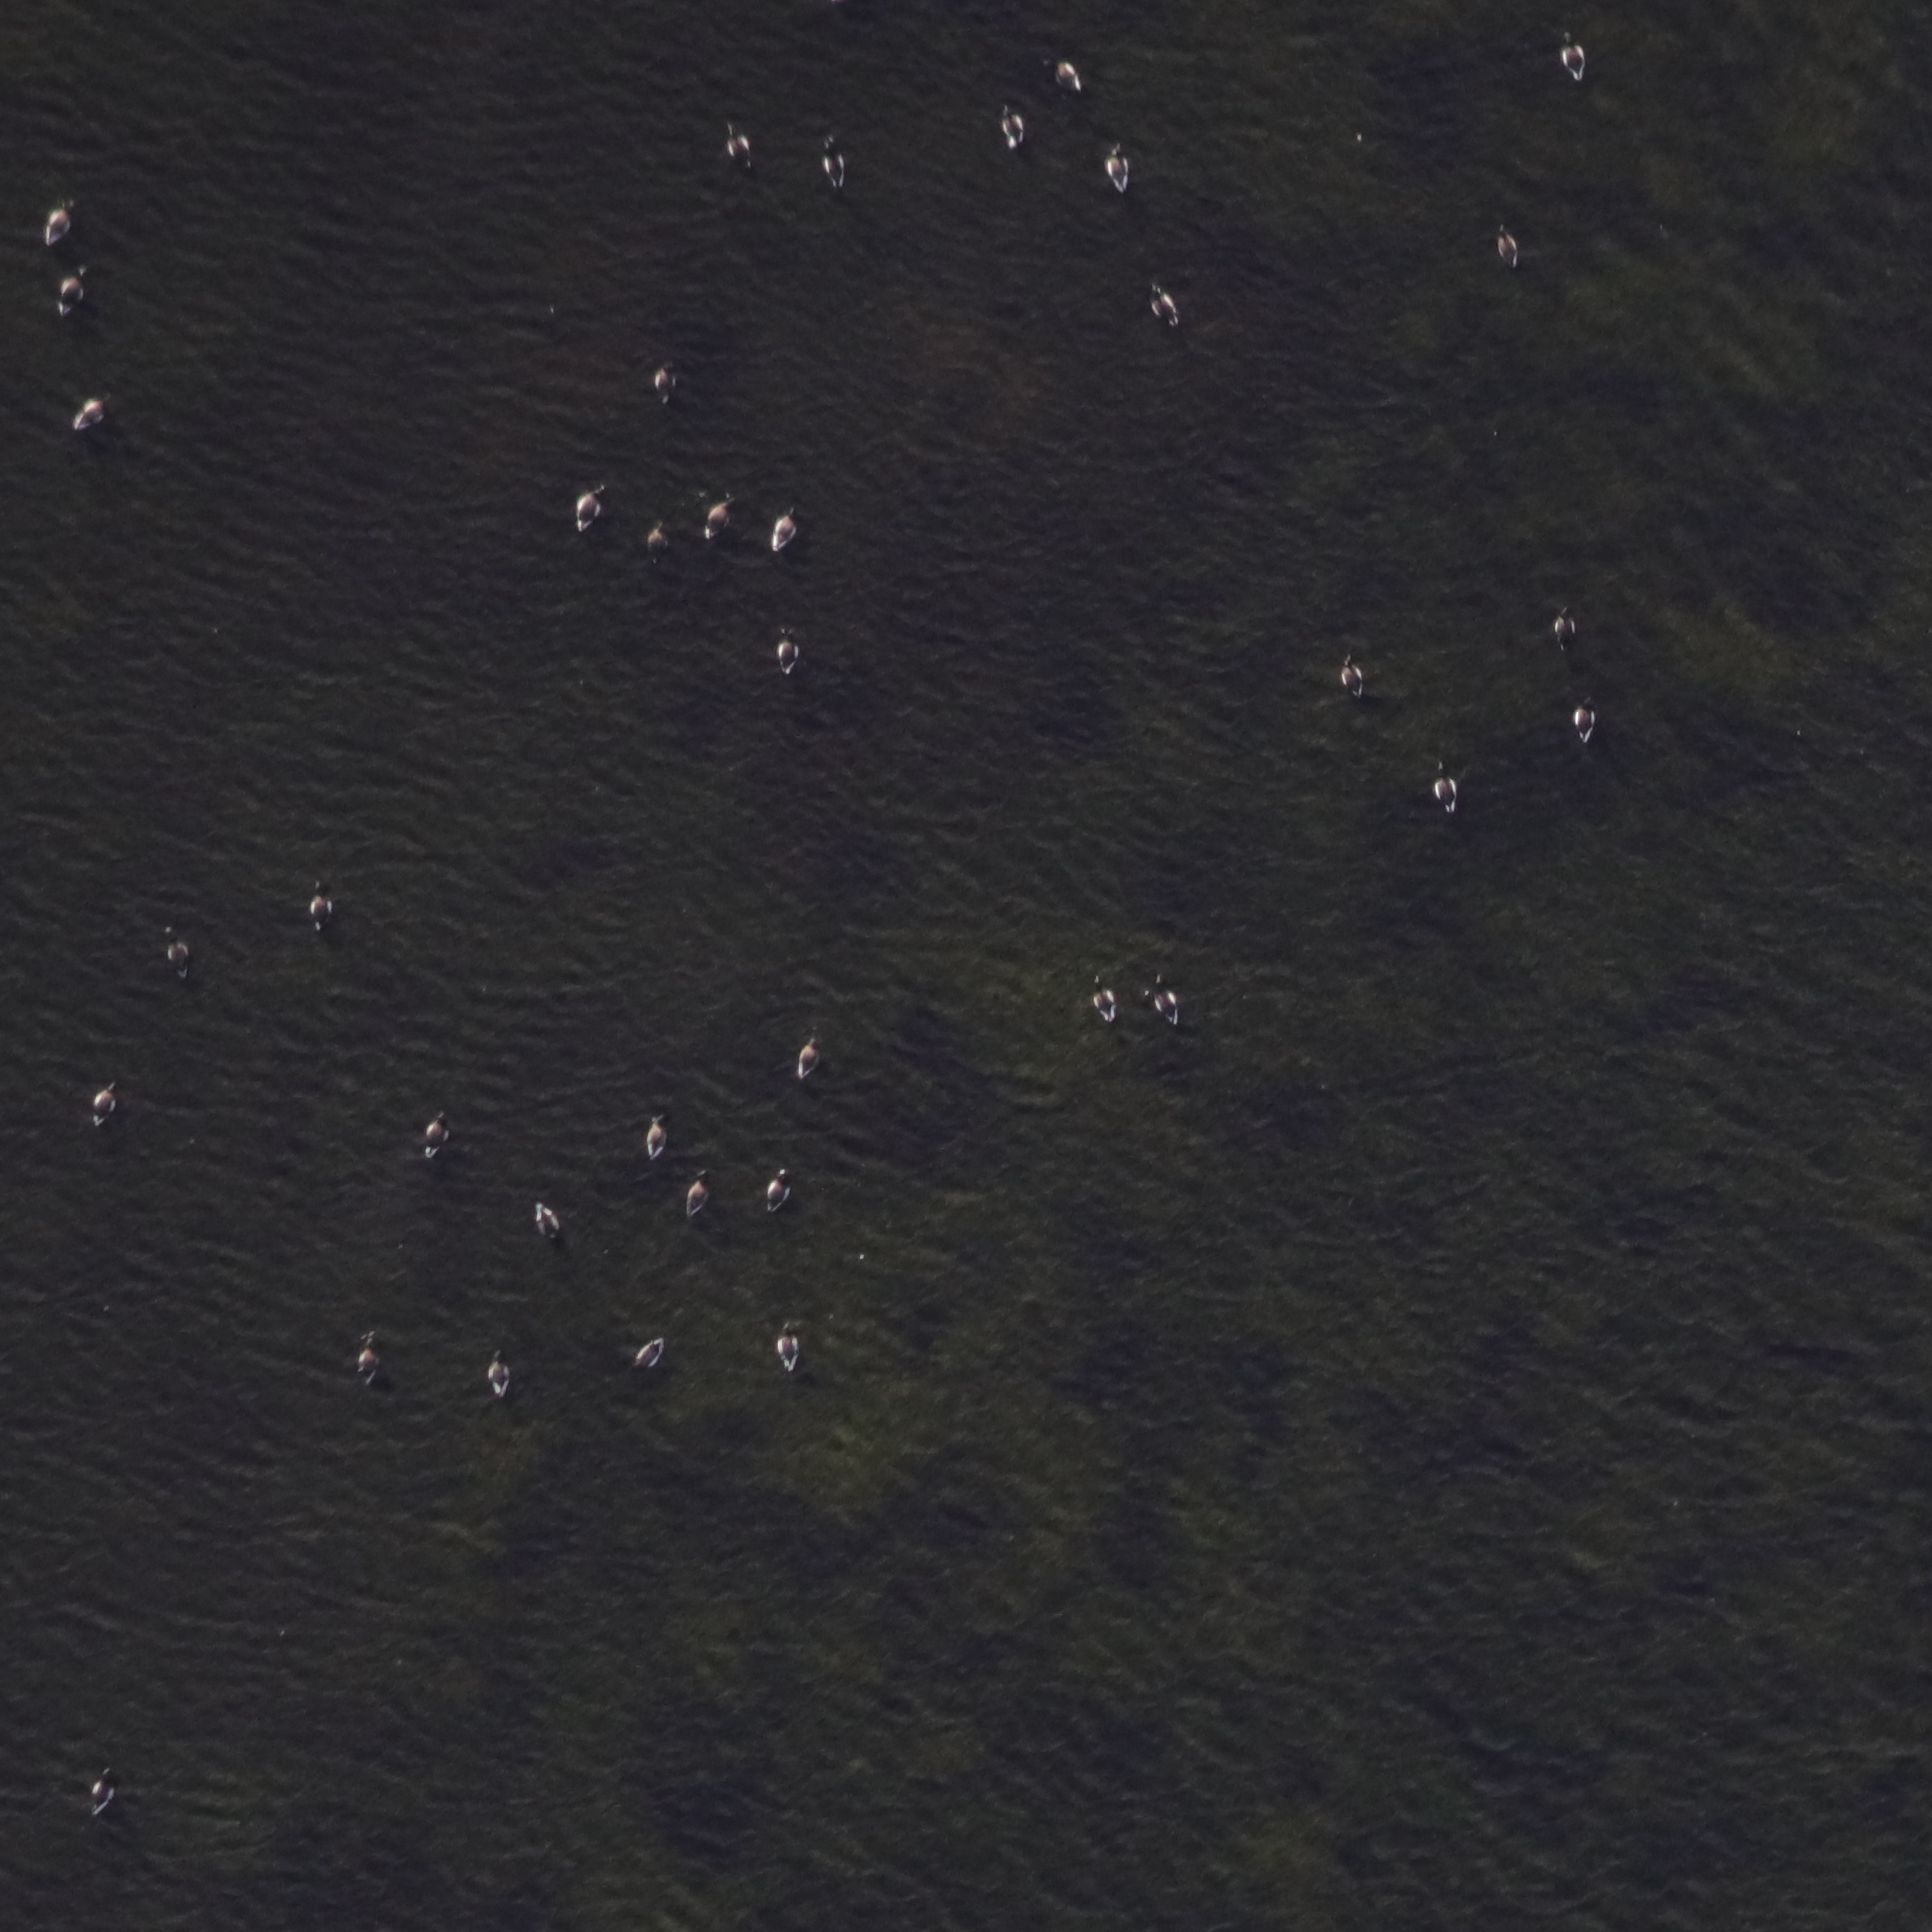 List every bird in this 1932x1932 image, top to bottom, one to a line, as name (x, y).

brant (1573, 56)
brant (1068, 77)
brant (1012, 126)
brant (738, 144)
brant (833, 166)
brant (1119, 168)
brant (57, 223)
brant (1508, 248)
brant (71, 290)
brant (1163, 306)
brant (667, 384)
brant (88, 415)
brant (591, 506)
brant (719, 515)
brant (785, 531)
brant (657, 538)
brant (1564, 628)
brant (788, 653)
brant (1350, 677)
brant (1584, 721)
brant (1444, 789)
brant (319, 911)
brant (177, 952)
brant (1104, 1001)
brant (1166, 1003)
brant (809, 1059)
brant (107, 1103)
brant (436, 1135)
brant (658, 1135)
brant (777, 1191)
brant (697, 1197)
brant (550, 1222)
brant (789, 1346)
brant (650, 1353)
brant (369, 1360)
brant (499, 1374)
brant (101, 1793)